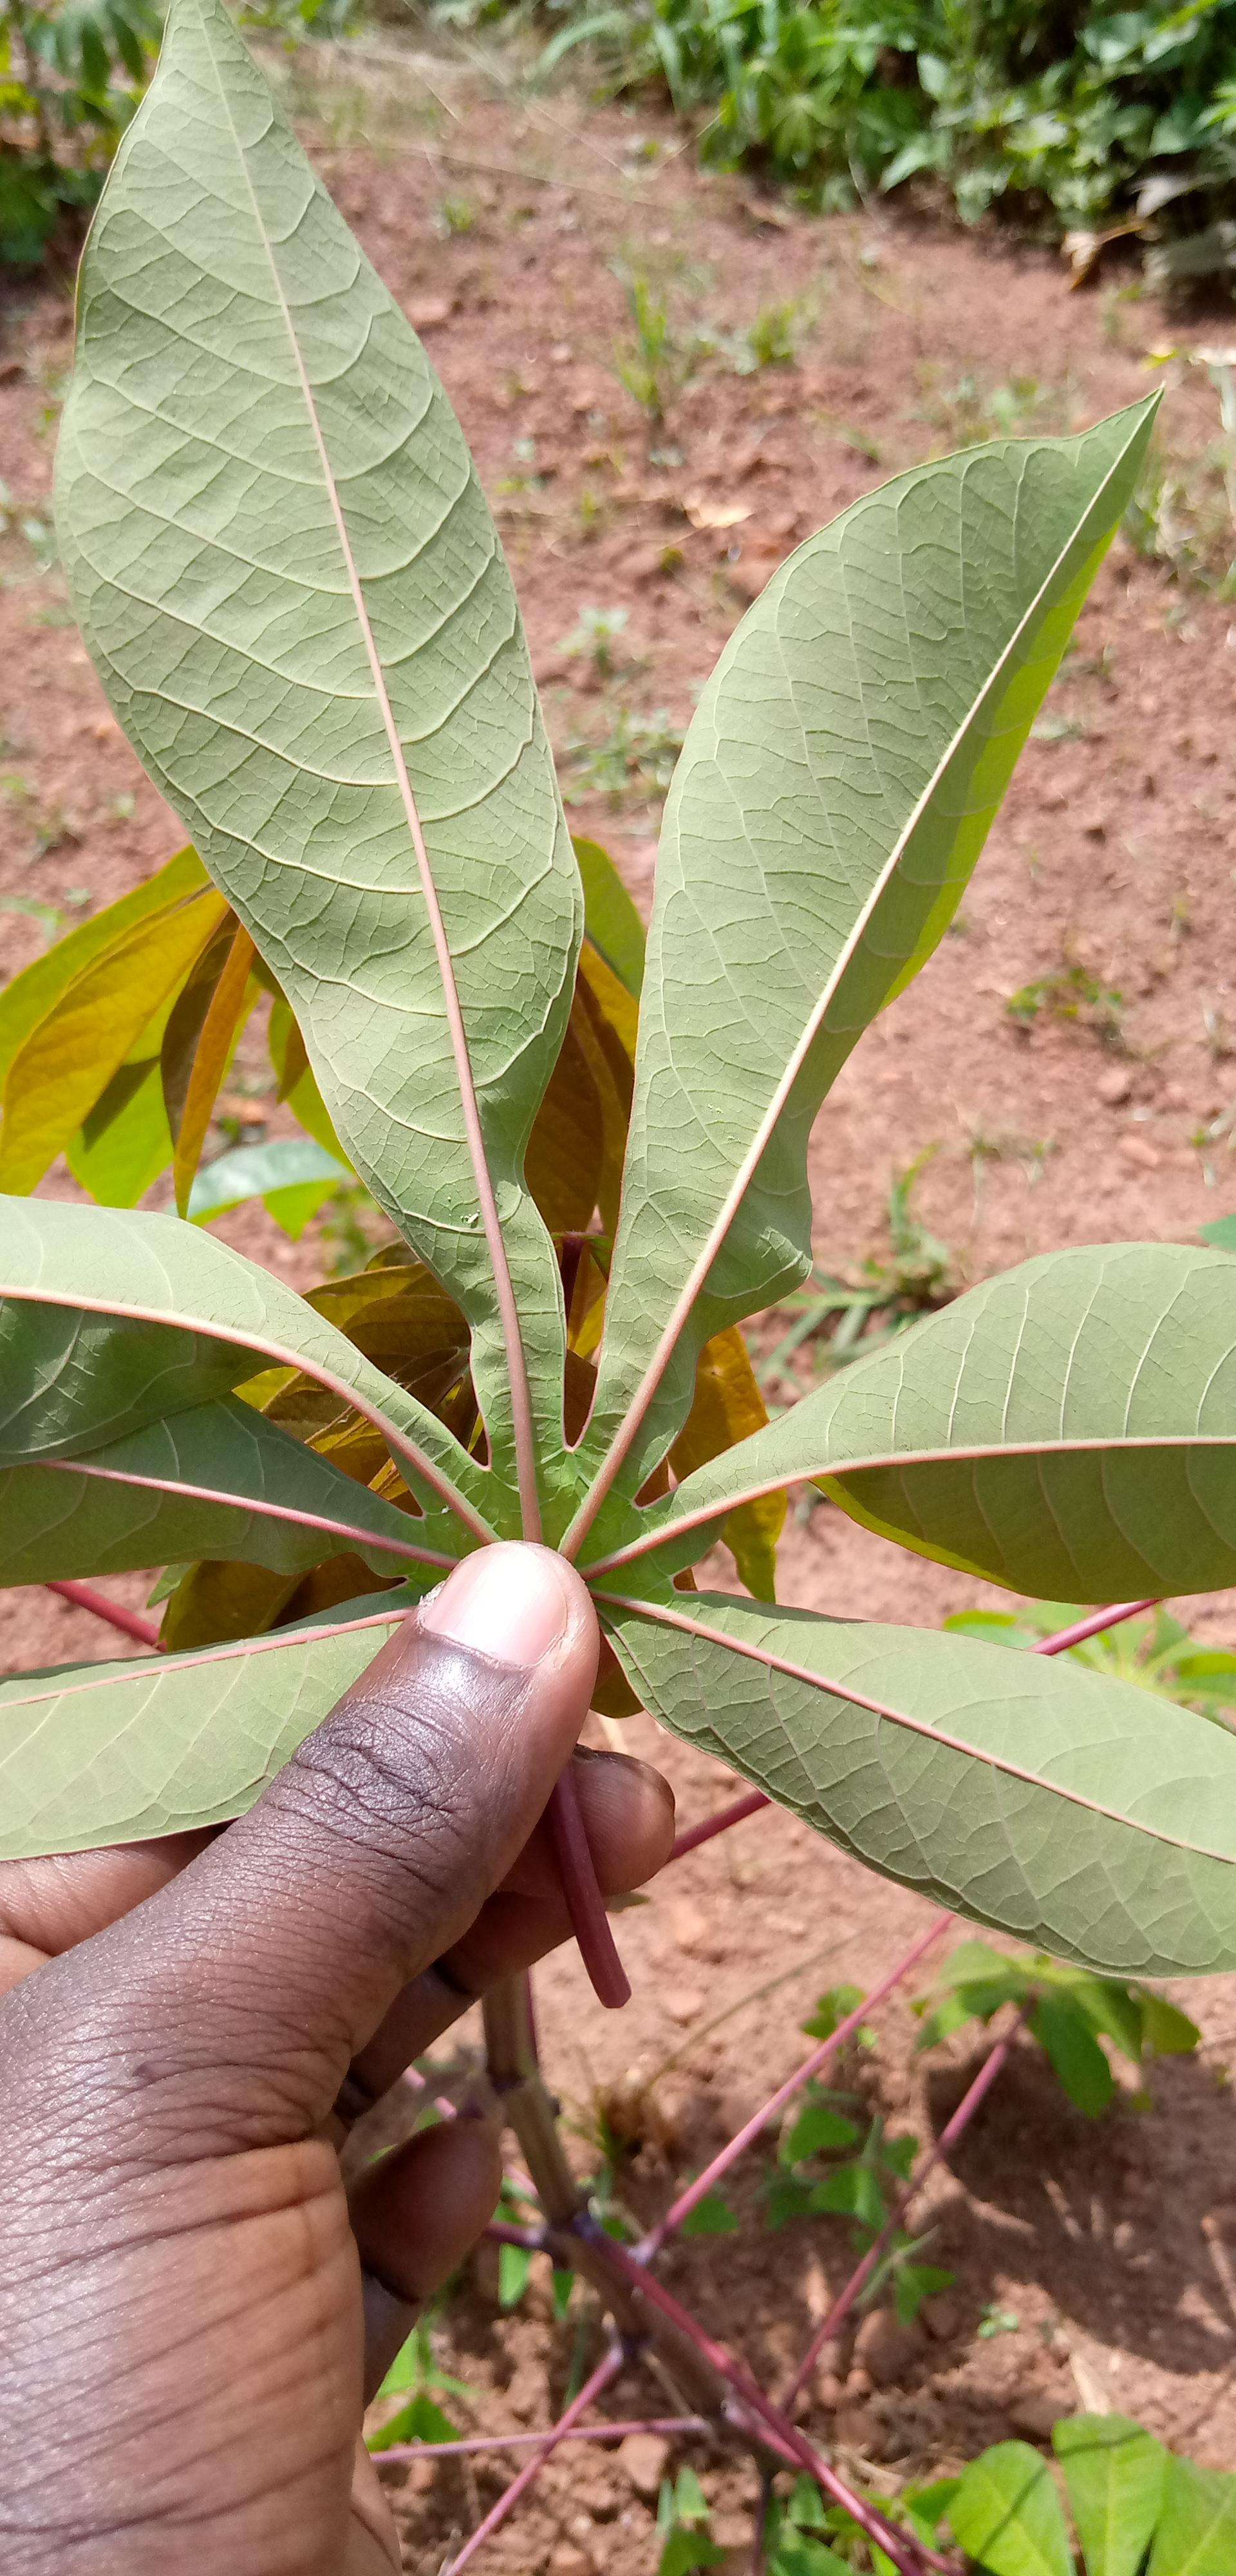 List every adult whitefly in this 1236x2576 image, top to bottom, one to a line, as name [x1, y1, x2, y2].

whitefly [467, 1211, 482, 1225]
whitefly [440, 1506, 454, 1517]